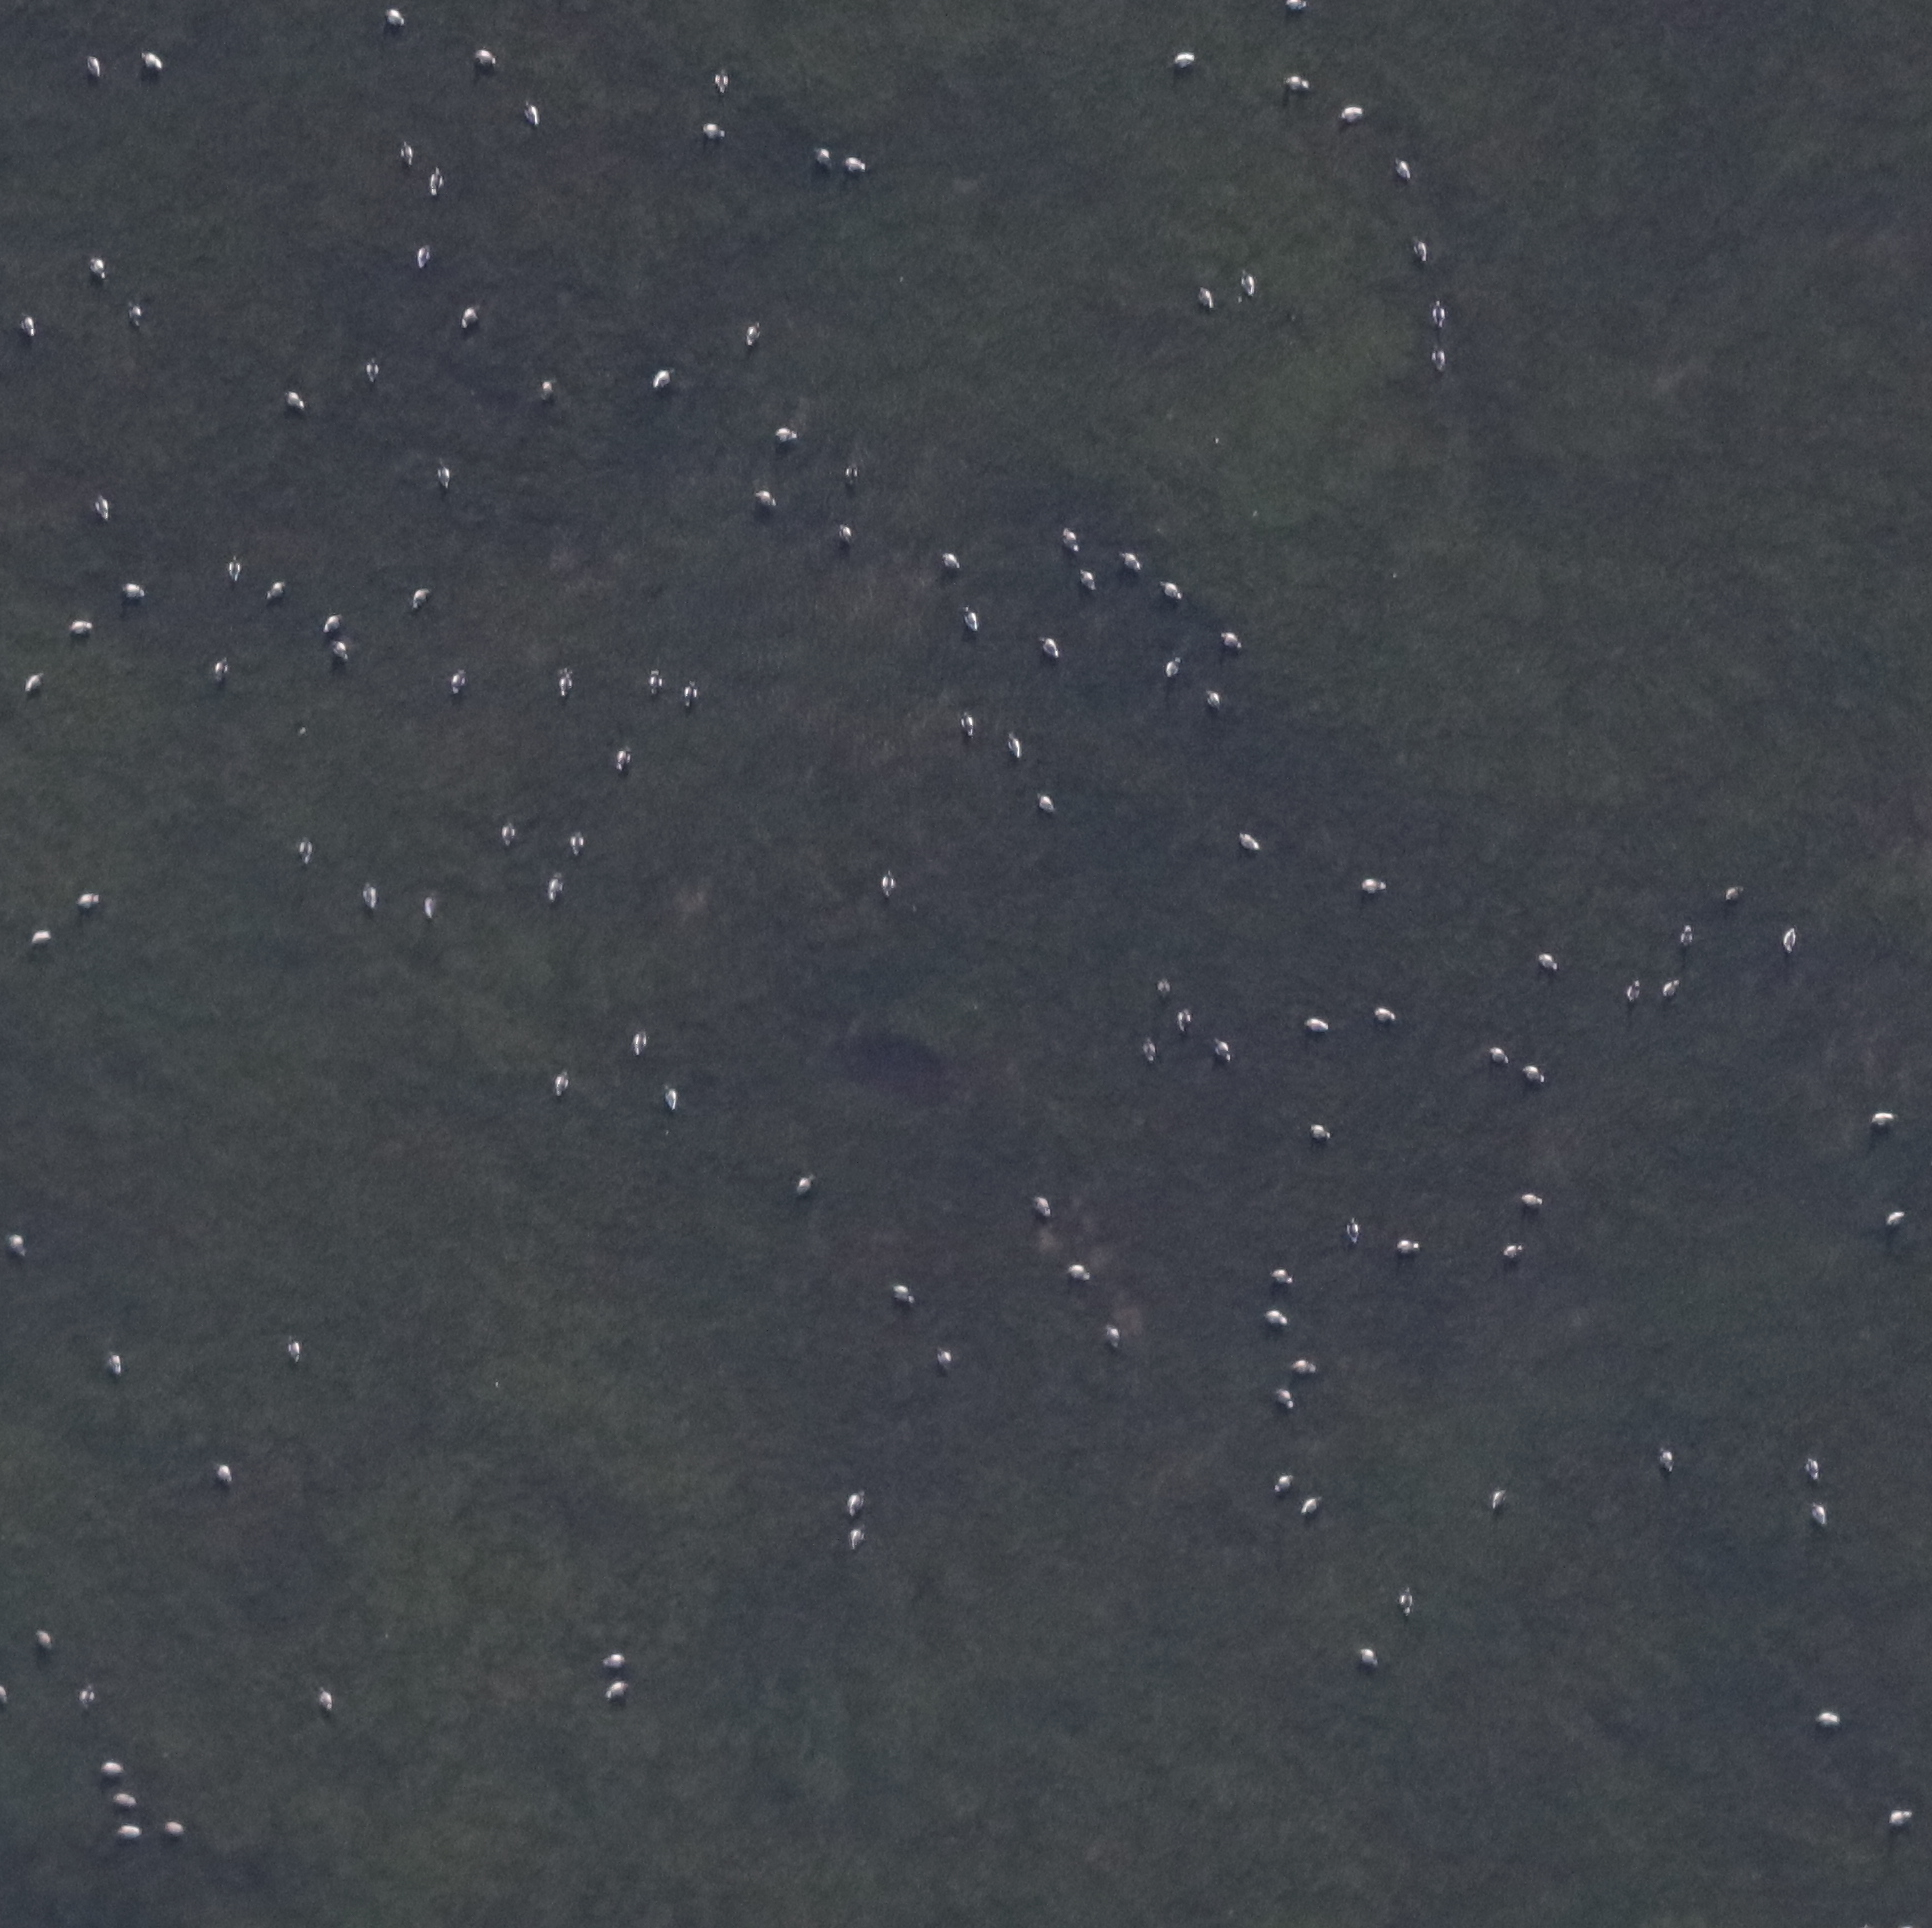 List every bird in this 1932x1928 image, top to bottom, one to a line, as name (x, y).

brant (384, 8)
brant (1298, 8)
brant (483, 56)
brant (151, 60)
brant (1175, 60)
brant (93, 73)
brant (738, 75)
brant (1300, 80)
brant (1358, 116)
brant (545, 117)
brant (713, 131)
brant (405, 142)
brant (820, 162)
brant (855, 162)
brant (1408, 173)
brant (439, 185)
brant (1423, 246)
brant (428, 254)
brant (100, 265)
brant (1259, 281)
brant (1206, 298)
brant (140, 313)
brant (1438, 315)
brant (471, 320)
brant (30, 333)
brant (748, 333)
brant (374, 367)
brant (1440, 370)
brant (662, 376)
brant (548, 396)
brant (300, 407)
brant (783, 427)
brant (442, 468)
brant (852, 476)
brant (769, 496)
brant (97, 497)
brant (837, 532)
brant (1080, 543)
brant (958, 567)
brant (1145, 567)
brant (238, 568)
brant (1095, 577)
brant (272, 588)
brant (138, 594)
brant (424, 601)
brant (1179, 605)
brant (972, 623)
brant (331, 624)
brant (83, 626)
brant (1232, 642)
brant (1048, 648)
brant (350, 658)
brant (1183, 659)
brant (218, 662)
brant (571, 677)
brant (648, 682)
brant (451, 683)
brant (1214, 684)
brant (32, 685)
brant (688, 695)
brant (971, 723)
brant (1019, 738)
brant (620, 765)
brant (1049, 804)
brant (509, 828)
brant (1242, 843)
brant (577, 848)
brant (296, 858)
brant (892, 878)
brant (560, 886)
brant (1376, 889)
brant (1736, 892)
brant (367, 895)
brant (97, 899)
brant (427, 906)
brant (40, 940)
brant (1692, 942)
brant (1793, 942)
brant (1548, 960)
brant (1171, 980)
brant (1633, 989)
brant (1669, 1003)
brant (1330, 1021)
brant (1382, 1029)
brant (1187, 1032)
brant (645, 1040)
brant (1230, 1051)
brant (1508, 1059)
brant (1153, 1069)
brant (568, 1080)
brant (1543, 1089)
brant (677, 1100)
brant (1891, 1121)
brant (1319, 1128)
brant (801, 1190)
brant (1537, 1202)
brant (1049, 1208)
brant (1893, 1213)
brant (1354, 1226)
brant (6, 1251)
brant (1411, 1253)
brant (1520, 1263)
brant (1081, 1278)
brant (1282, 1285)
brant (898, 1297)
brant (1278, 1322)
brant (1113, 1339)
brant (298, 1356)
brant (947, 1360)
brant (110, 1369)
brant (1304, 1373)
brant (1282, 1401)
brant (1929, 1445)
brant (1659, 1450)
brant (215, 1471)
brant (1806, 1475)
brant (1282, 1480)
brant (864, 1495)
brant (1500, 1506)
brant (1318, 1509)
brant (1811, 1522)
brant (860, 1532)
brant (1411, 1598)
brant (54, 1648)
brant (613, 1654)
brant (1364, 1665)
brant (1, 1697)
brant (626, 1697)
brant (93, 1699)
brant (329, 1705)
brant (1832, 1717)
brant (116, 1768)
brant (130, 1799)
brant (1899, 1819)
brant (179, 1825)
brant (136, 1831)